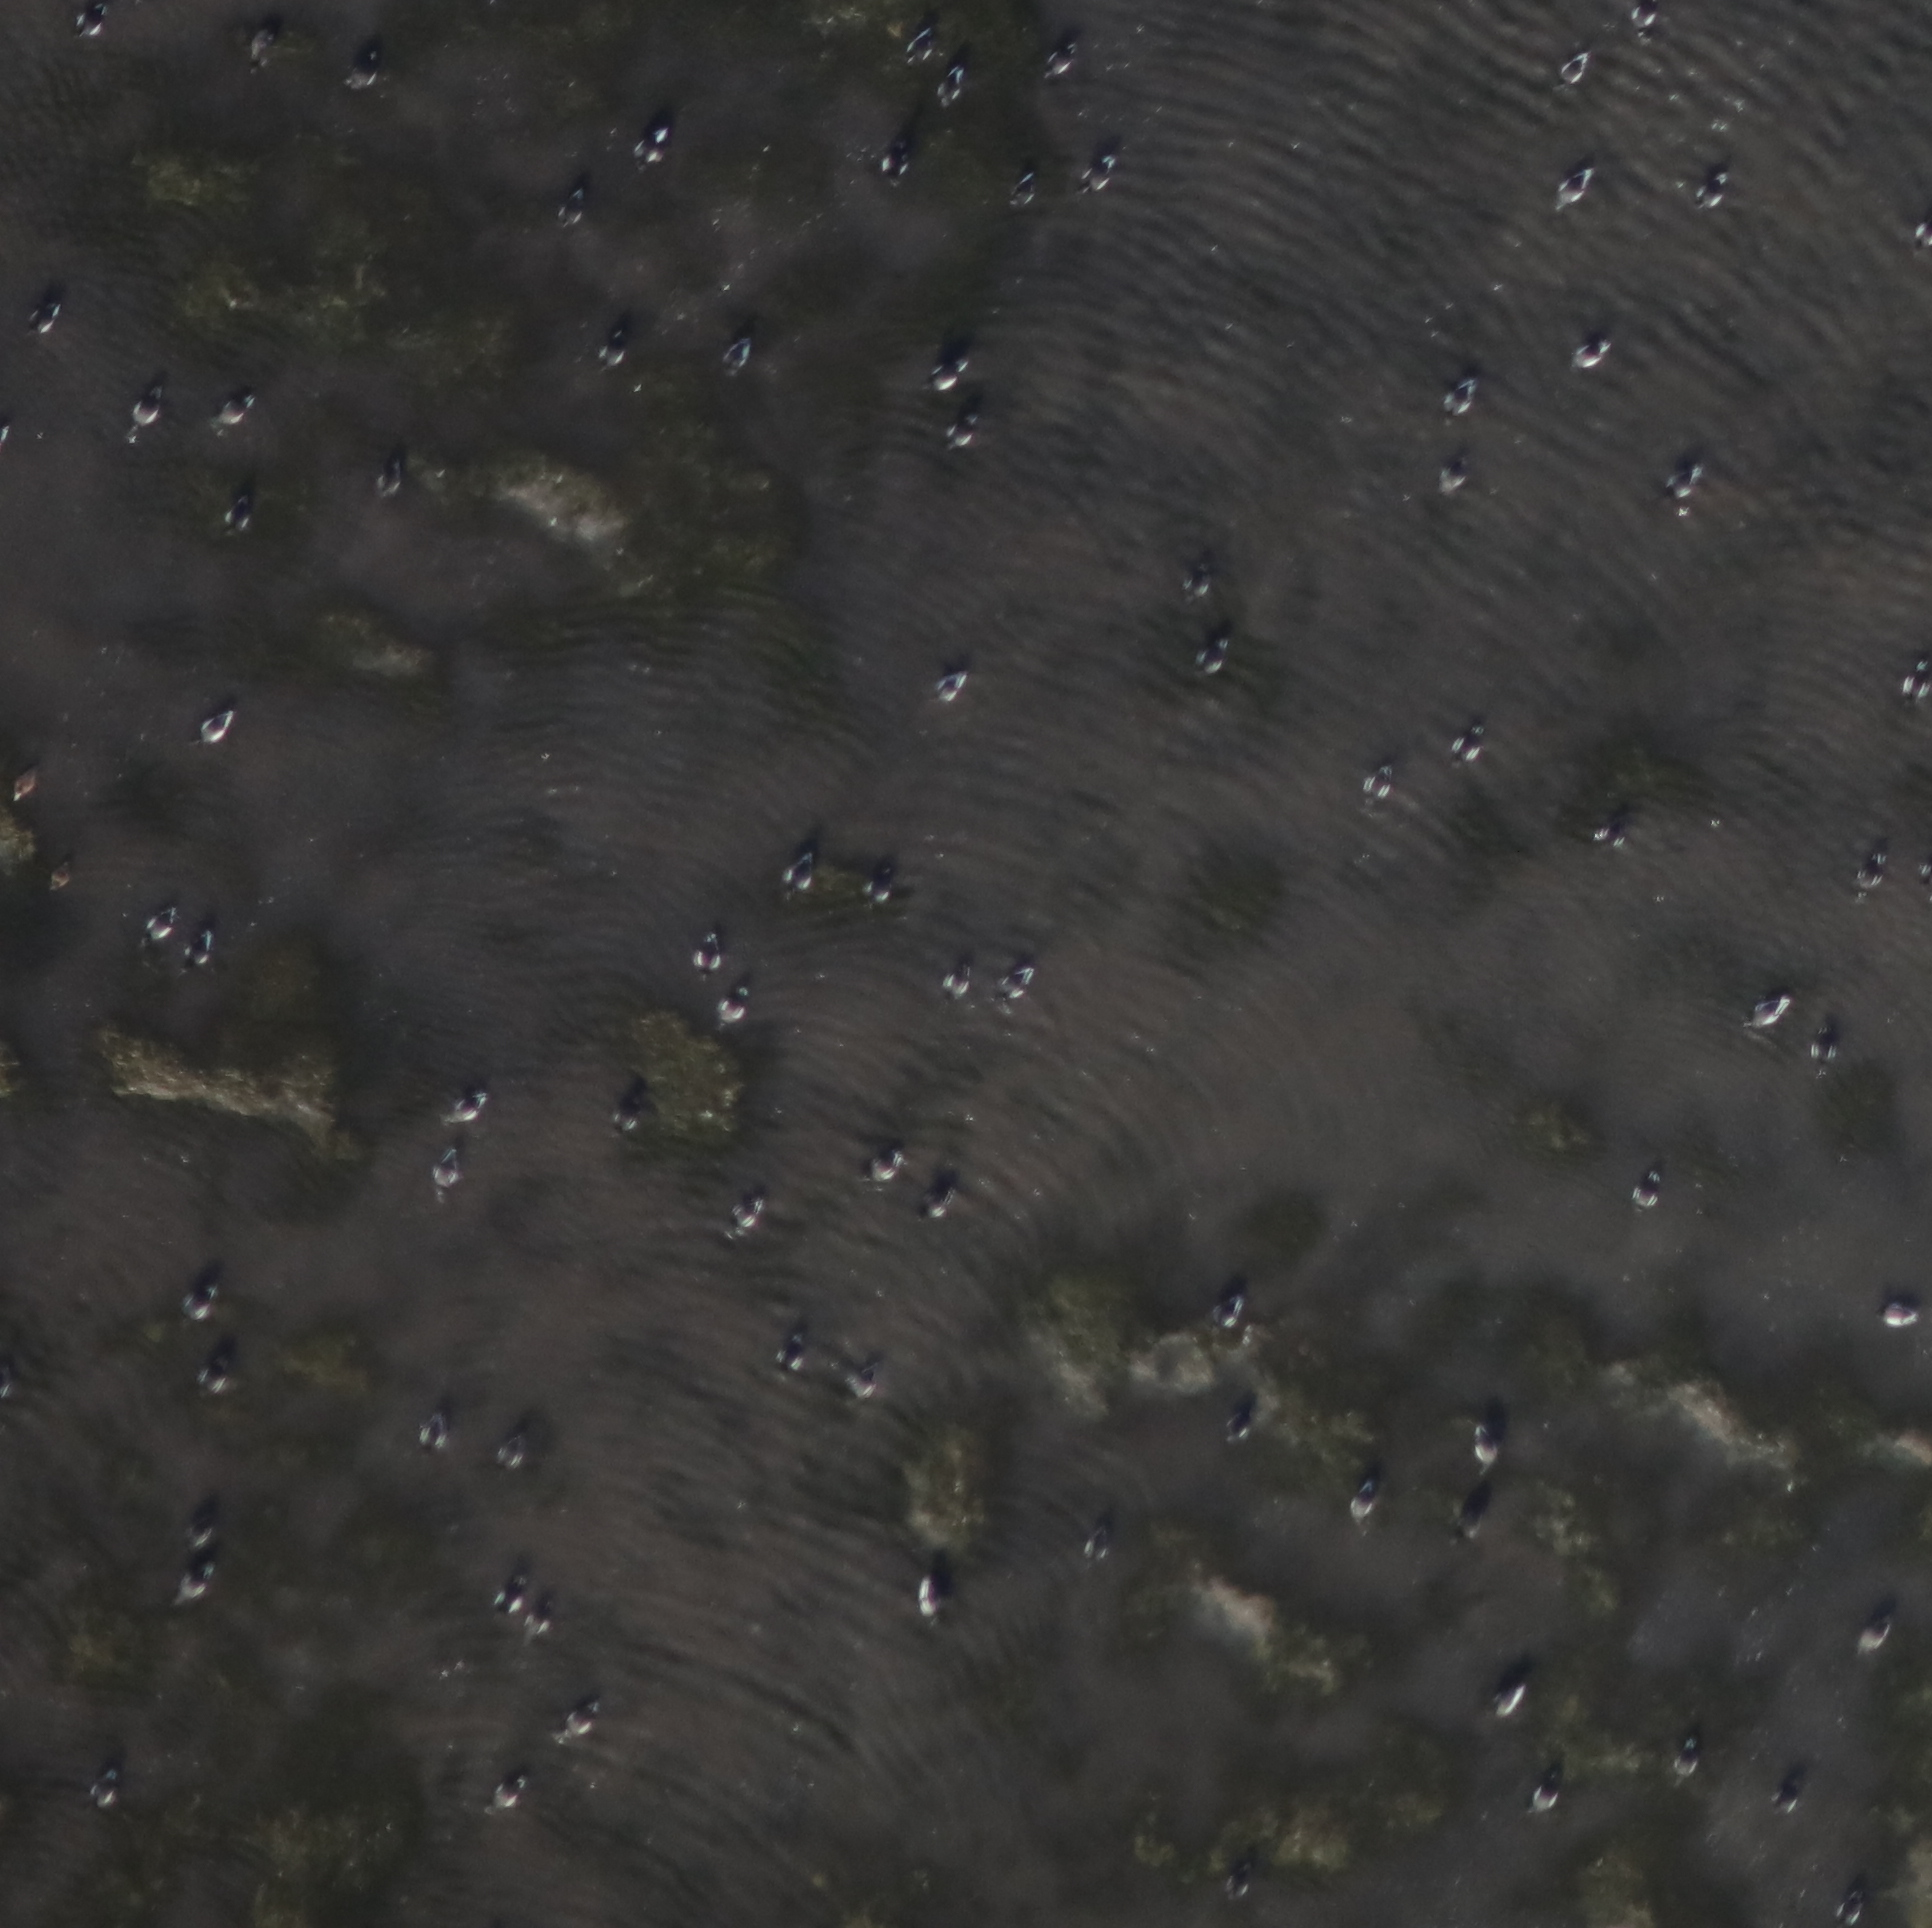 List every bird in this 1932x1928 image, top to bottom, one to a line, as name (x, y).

brant (1646, 13)
brant (91, 21)
brant (258, 46)
brant (918, 49)
brant (1060, 60)
brant (1574, 72)
brant (365, 74)
brant (952, 85)
brant (650, 146)
brant (891, 163)
brant (1099, 173)
brant (1575, 188)
brant (1706, 190)
brant (1020, 196)
brant (565, 216)
brant (1930, 230)
brant (44, 319)
brant (739, 351)
brant (608, 358)
brant (1586, 358)
brant (946, 375)
brant (1460, 397)
brant (233, 411)
brant (145, 413)
brant (963, 434)
brant (1451, 472)
brant (1684, 478)
brant (385, 483)
brant (236, 517)
brant (1201, 578)
brant (1212, 658)
brant (1915, 686)
brant (951, 687)
brant (213, 726)
brant (1471, 744)
other bird (25, 776)
brant (1381, 784)
brant (1616, 834)
brant (1927, 867)
brant (802, 872)
brant (1870, 878)
other bird (59, 880)
brant (880, 889)
brant (159, 924)
brant (200, 949)
brant (710, 957)
brant (958, 985)
brant (1013, 985)
brant (733, 1007)
brant (1763, 1013)
brant (1826, 1049)
brant (465, 1107)
brant (623, 1109)
brant (881, 1166)
brant (444, 1173)
brant (1640, 1197)
brant (935, 1200)
brant (736, 1209)
brant (201, 1302)
brant (1235, 1311)
brant (1898, 1313)
brant (792, 1357)
brant (214, 1378)
brant (859, 1385)
brant (1238, 1430)
brant (1487, 1433)
brant (433, 1436)
brant (511, 1450)
brant (1365, 1501)
brant (192, 1520)
brant (1454, 1527)
brant (1100, 1549)
brant (198, 1578)
brant (931, 1596)
brant (517, 1601)
brant (550, 1619)
brant (1876, 1647)
brant (1505, 1699)
brant (578, 1721)
brant (1687, 1759)
brant (104, 1792)
brant (1774, 1794)
brant (508, 1795)
brant (1547, 1797)
brant (1238, 1882)
brant (1854, 1907)